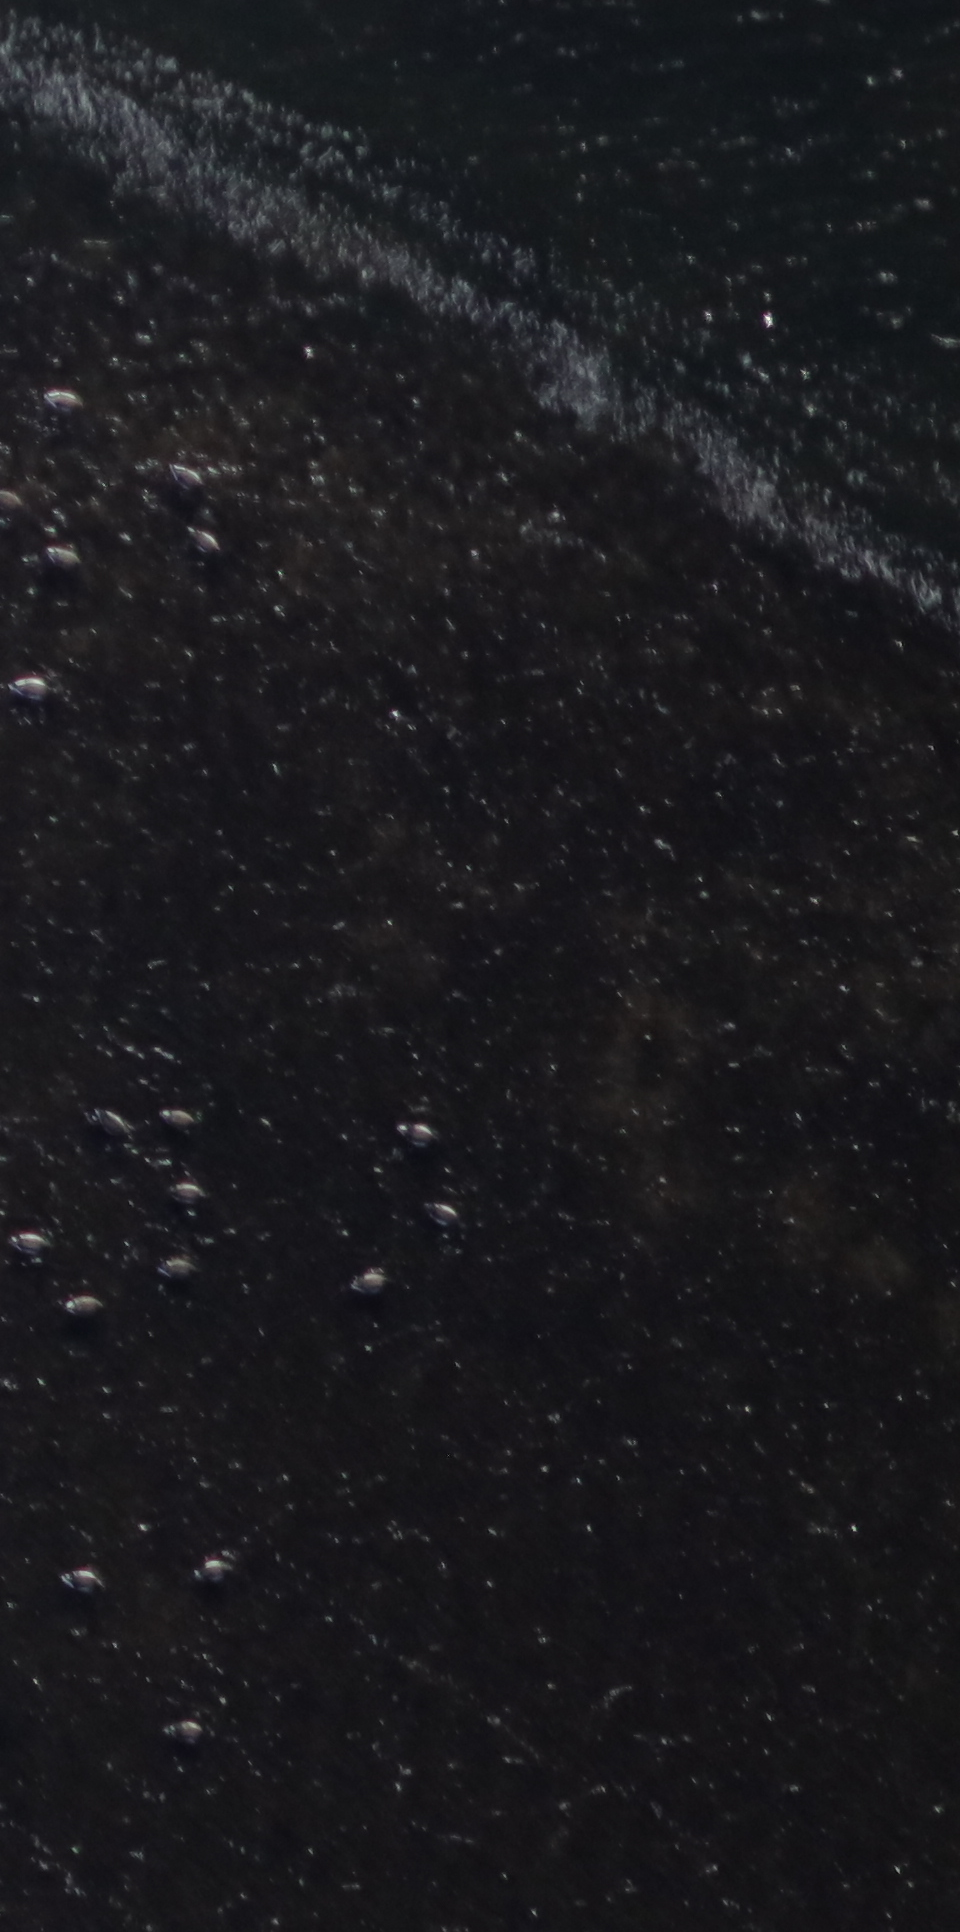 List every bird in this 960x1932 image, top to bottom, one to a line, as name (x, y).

brant (67, 403)
brant (178, 476)
brant (4, 496)
brant (206, 536)
brant (73, 559)
brant (34, 688)
brant (175, 1112)
brant (123, 1120)
brant (419, 1138)
brant (190, 1190)
brant (438, 1211)
brant (31, 1245)
brant (179, 1261)
brant (372, 1285)
brant (84, 1302)
brant (217, 1573)
brant (85, 1582)
brant (189, 1732)